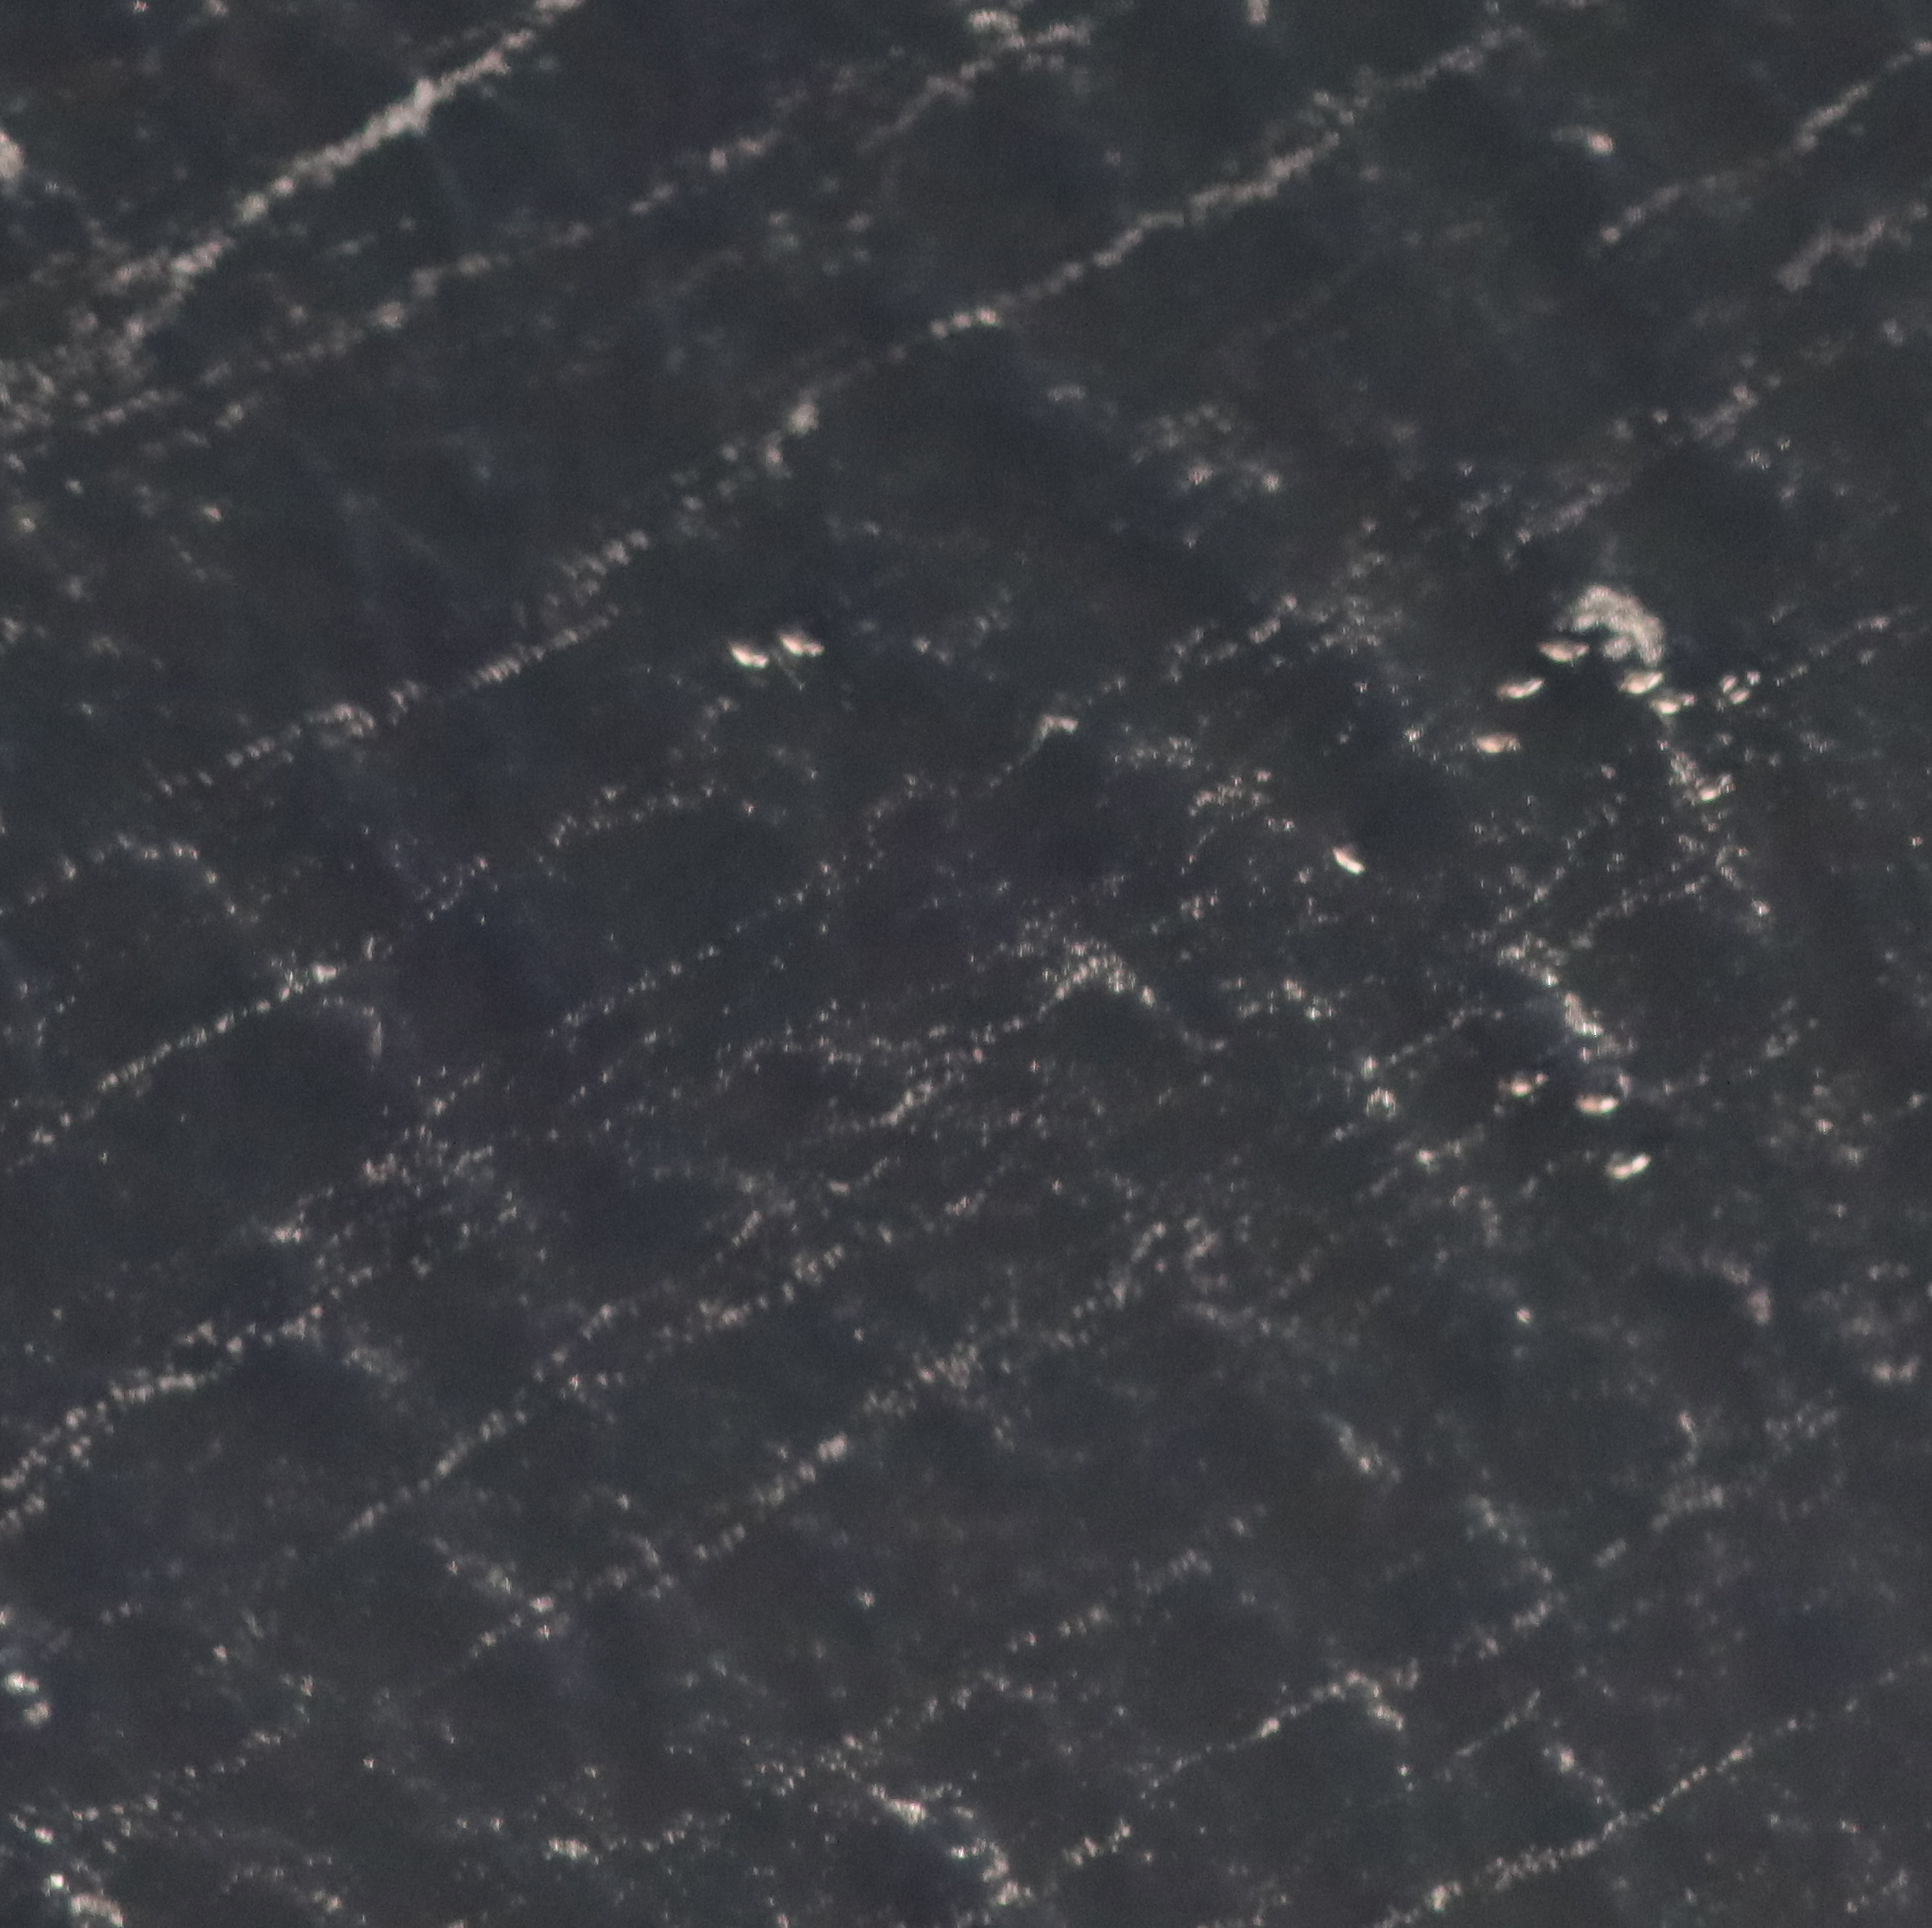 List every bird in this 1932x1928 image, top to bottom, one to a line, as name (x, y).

brant (797, 642)
brant (1567, 644)
brant (746, 651)
brant (1640, 678)
brant (1743, 686)
brant (1523, 687)
brant (1664, 701)
brant (1491, 746)
brant (1709, 783)
brant (1350, 860)
brant (1530, 1084)
brant (1591, 1105)
brant (1624, 1167)